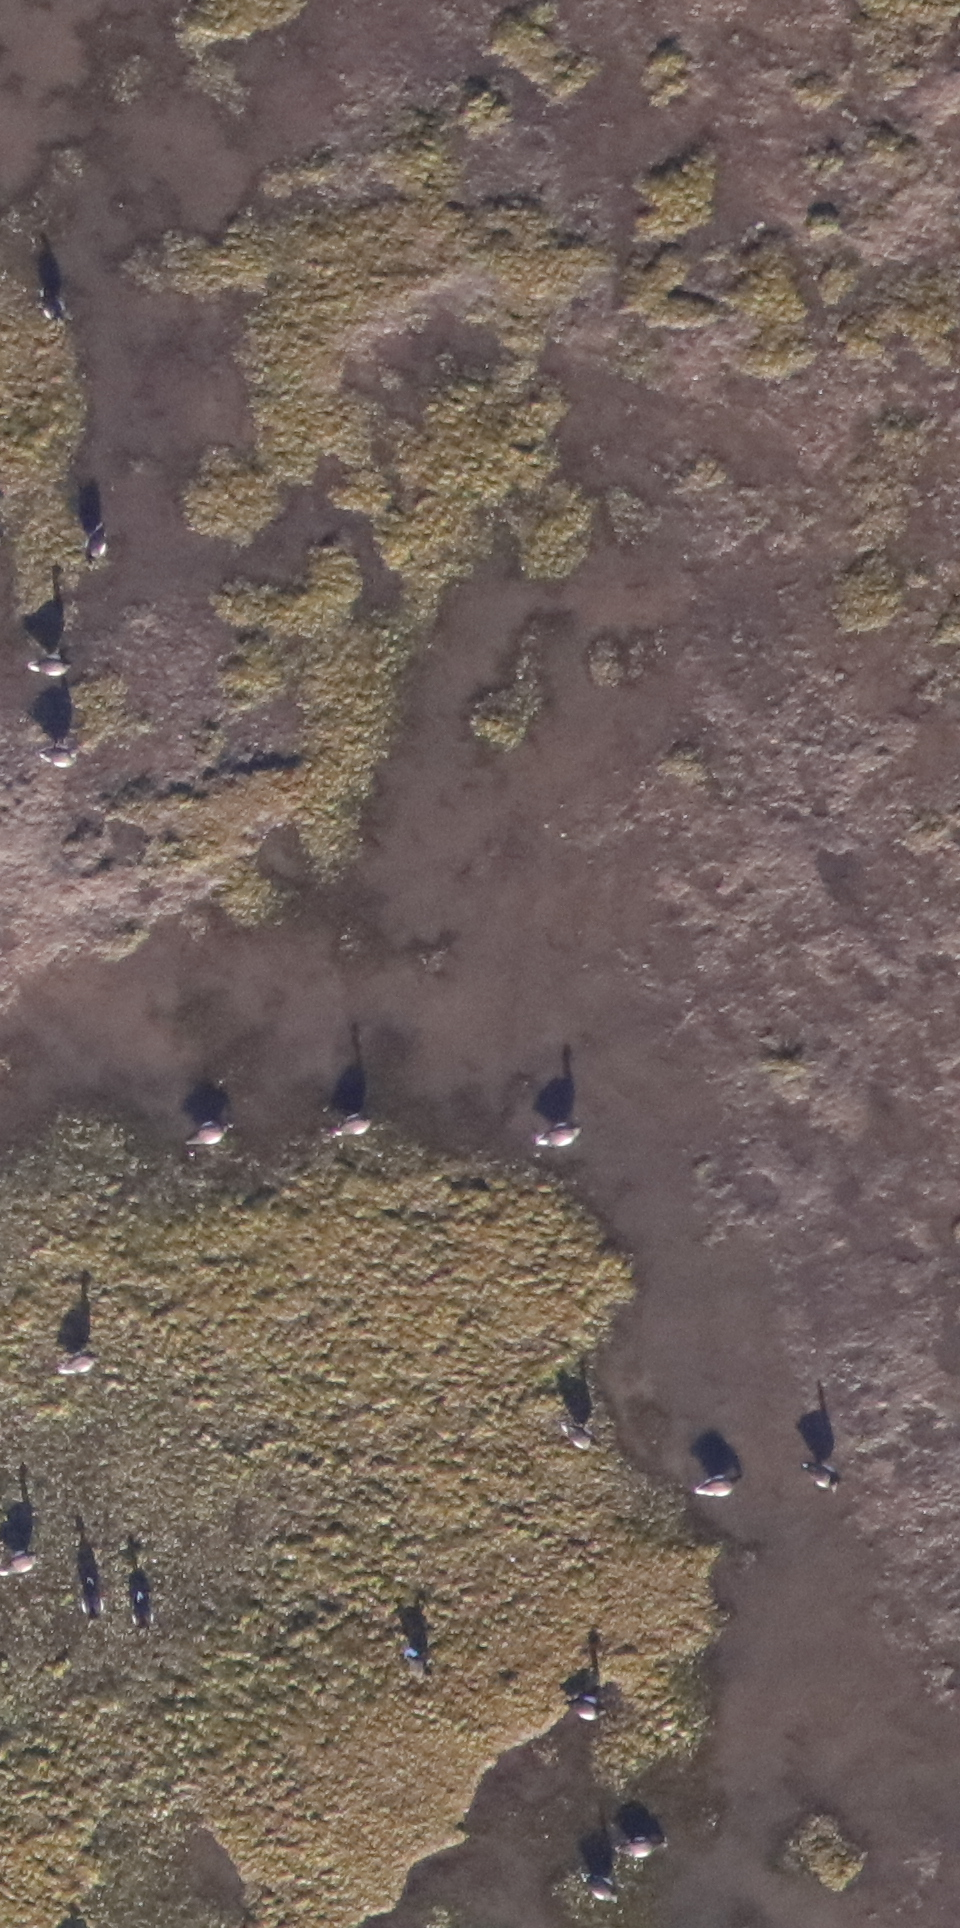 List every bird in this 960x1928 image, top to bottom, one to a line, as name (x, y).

brant (51, 308)
brant (96, 547)
brant (47, 663)
brant (64, 757)
brant (355, 1124)
brant (210, 1131)
brant (558, 1132)
brant (81, 1365)
brant (581, 1436)
brant (823, 1475)
brant (717, 1483)
brant (17, 1564)
brant (91, 1600)
brant (144, 1611)
brant (418, 1670)
brant (586, 1708)
brant (641, 1845)
brant (603, 1892)